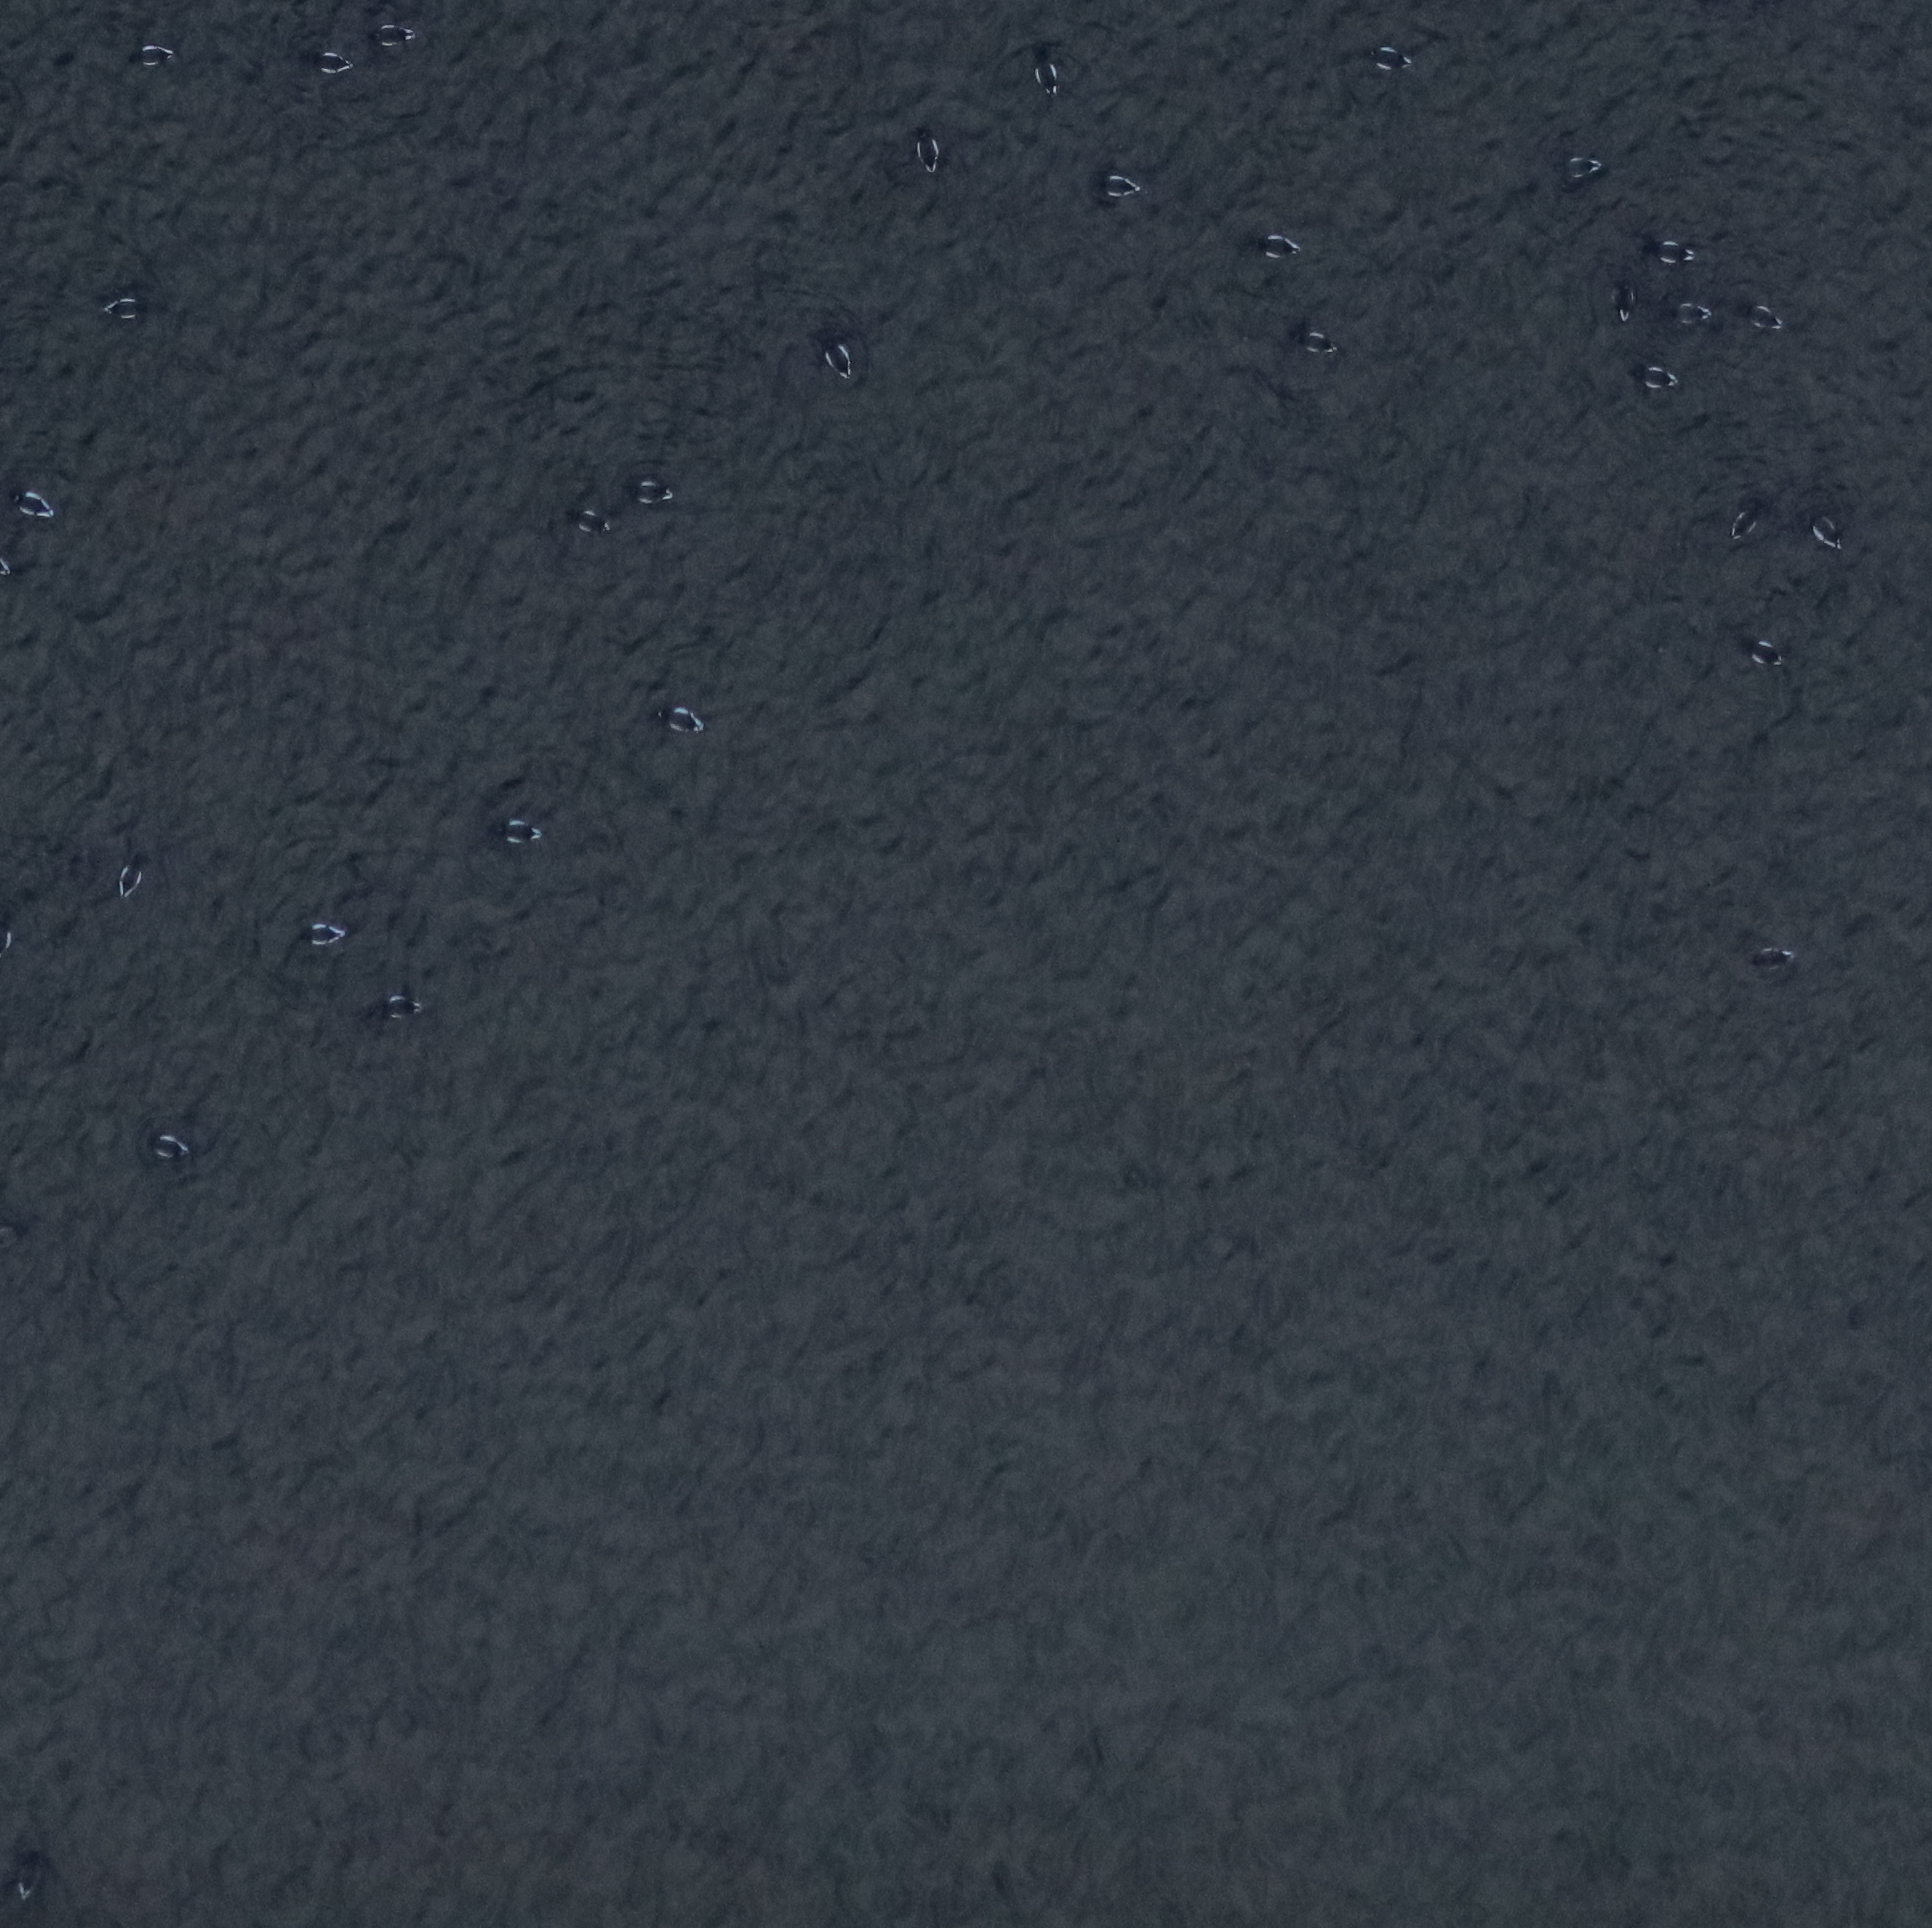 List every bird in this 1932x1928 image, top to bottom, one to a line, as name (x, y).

brant (390, 36)
brant (153, 55)
brant (1388, 59)
brant (332, 60)
brant (1046, 76)
brant (926, 150)
brant (1580, 167)
brant (1117, 188)
brant (1278, 248)
brant (1673, 254)
brant (1624, 298)
brant (125, 309)
brant (1689, 313)
brant (1764, 319)
brant (1316, 342)
brant (836, 357)
brant (1656, 380)
brant (650, 492)
brant (32, 504)
brant (593, 522)
brant (1745, 526)
brant (1826, 531)
brant (1763, 651)
brant (681, 720)
brant (521, 833)
brant (129, 878)
brant (322, 934)
brant (1773, 958)
brant (397, 1006)
brant (169, 1149)
brant (3, 1239)
brant (28, 1877)